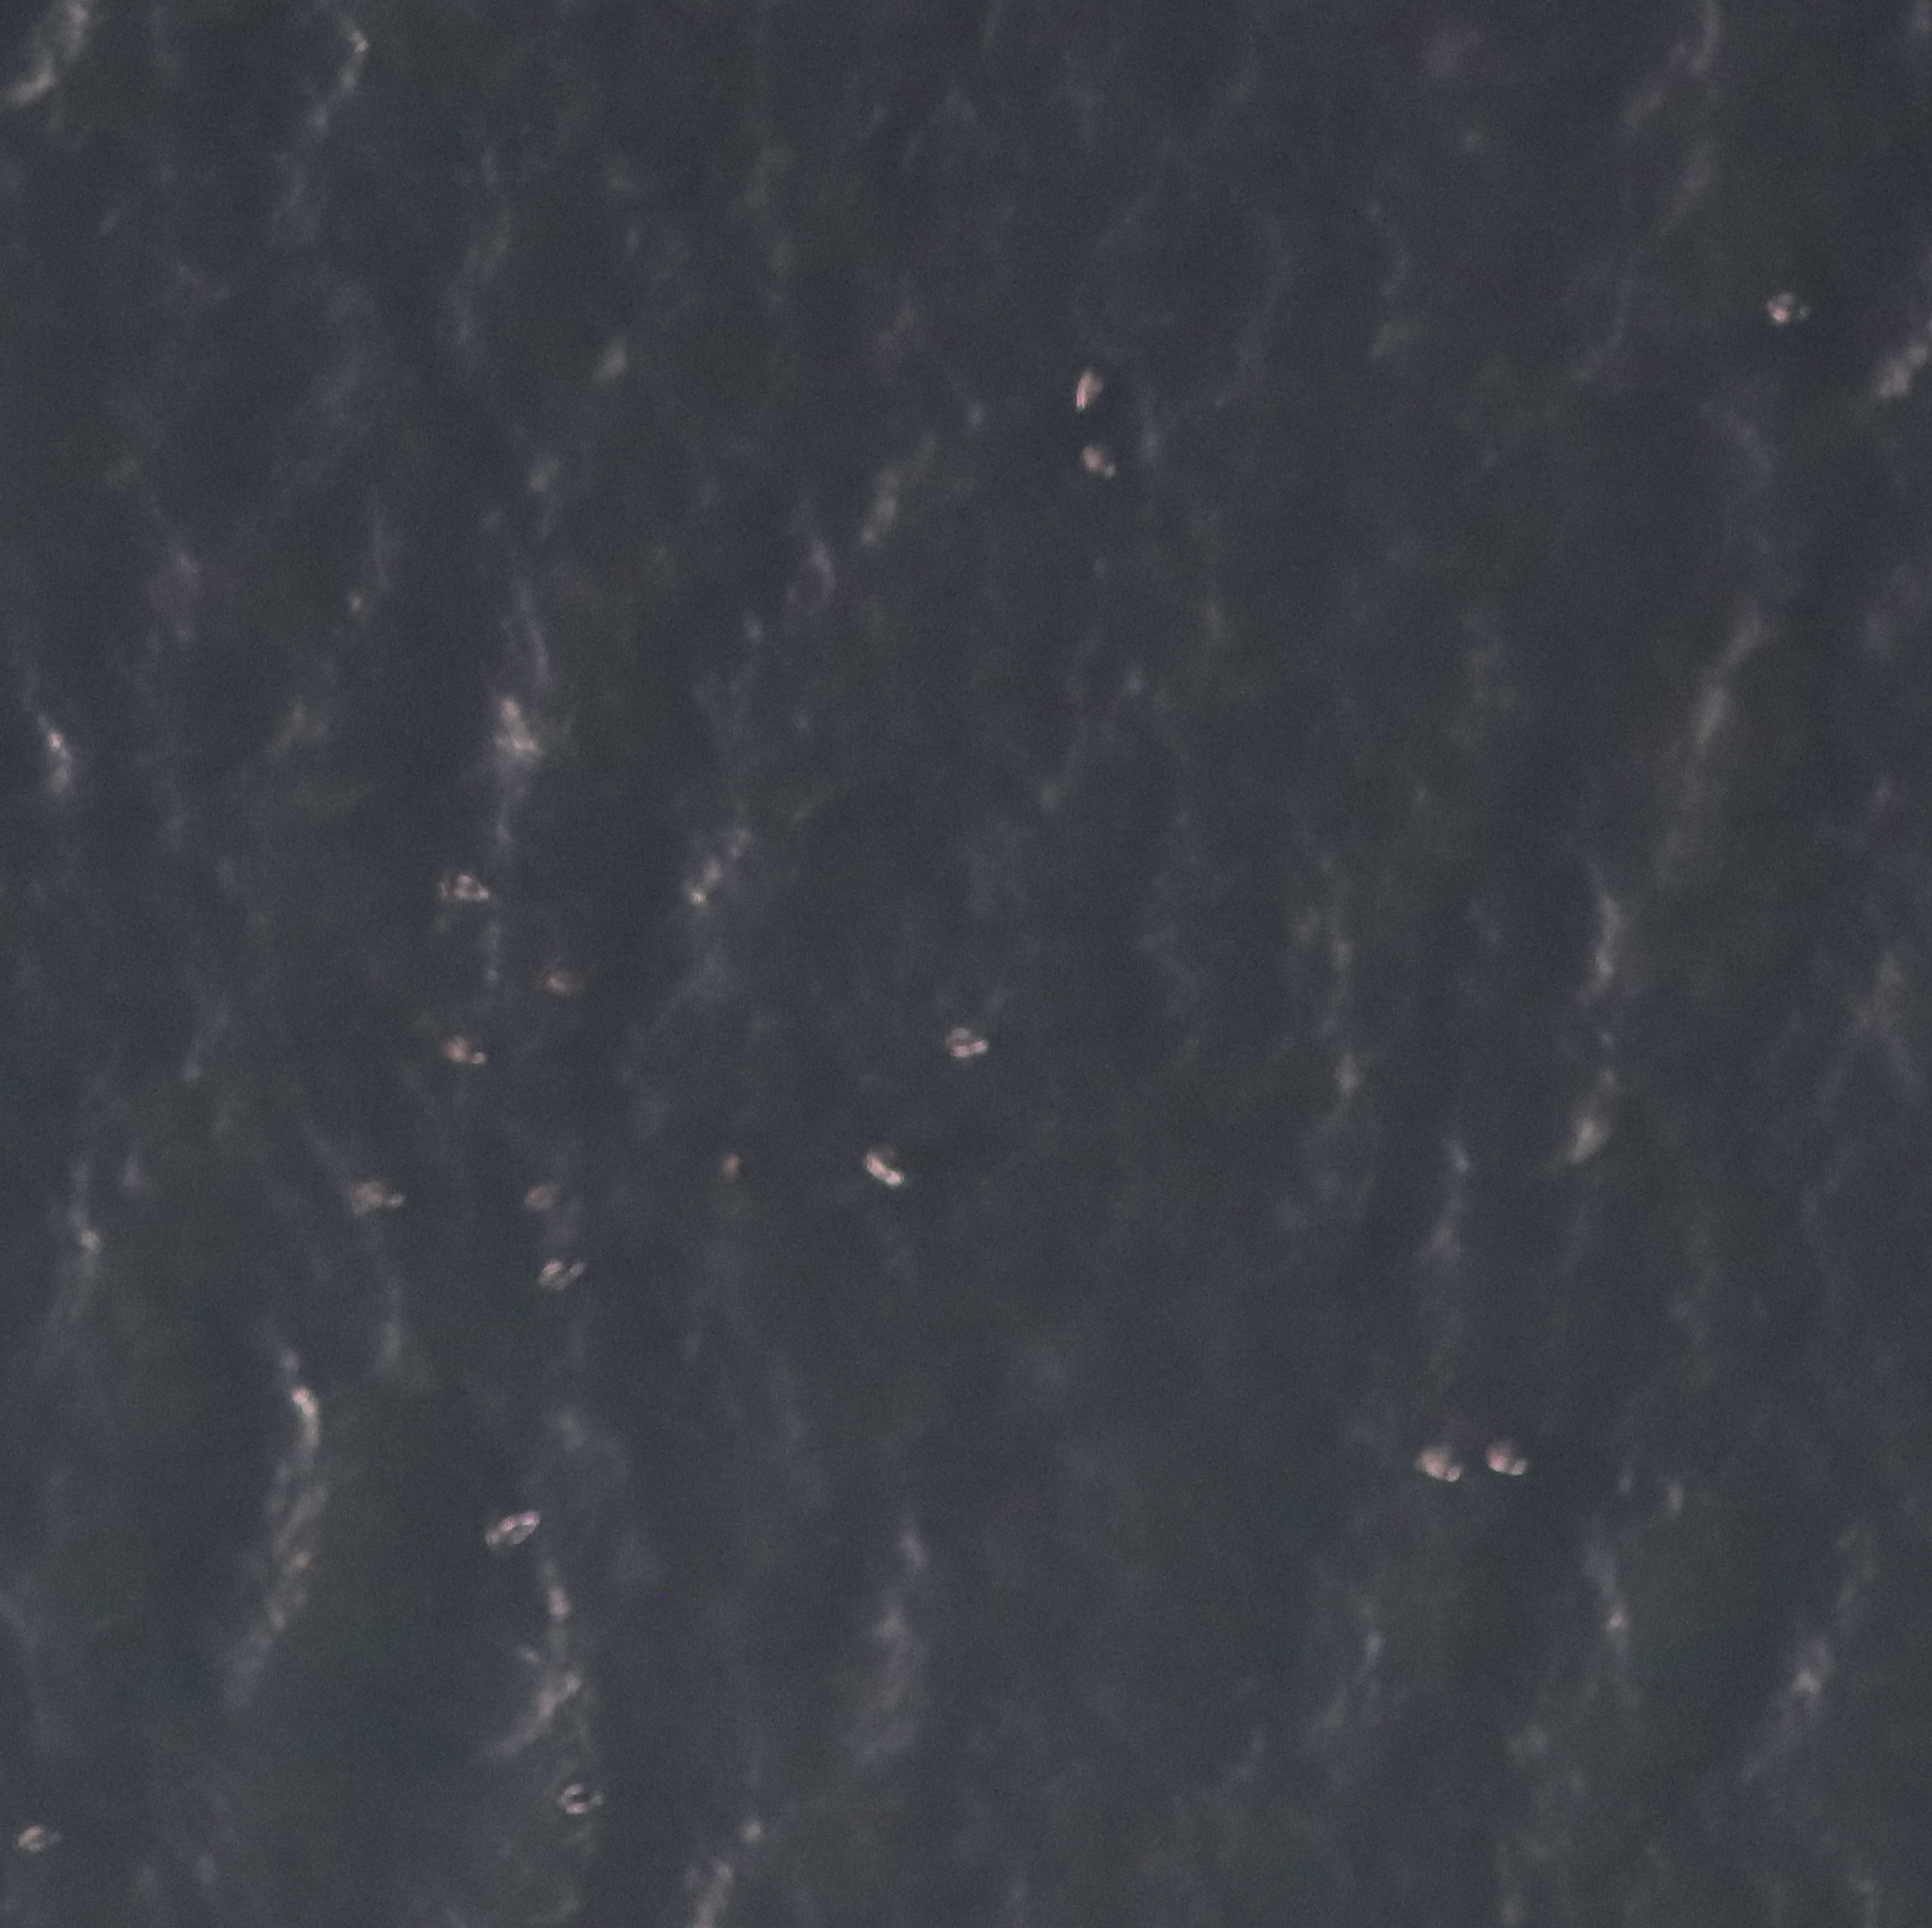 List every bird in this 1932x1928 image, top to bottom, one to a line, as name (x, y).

brant (1789, 309)
other bird (1089, 386)
other bird (1092, 455)
brant (469, 886)
other bird (566, 986)
brant (967, 1040)
other bird (473, 1047)
other bird (737, 1166)
brant (887, 1167)
other bird (385, 1193)
other bird (547, 1195)
brant (561, 1275)
other bird (1508, 1461)
other bird (1443, 1465)
brant (516, 1526)
brant (583, 1802)
brant (40, 1839)